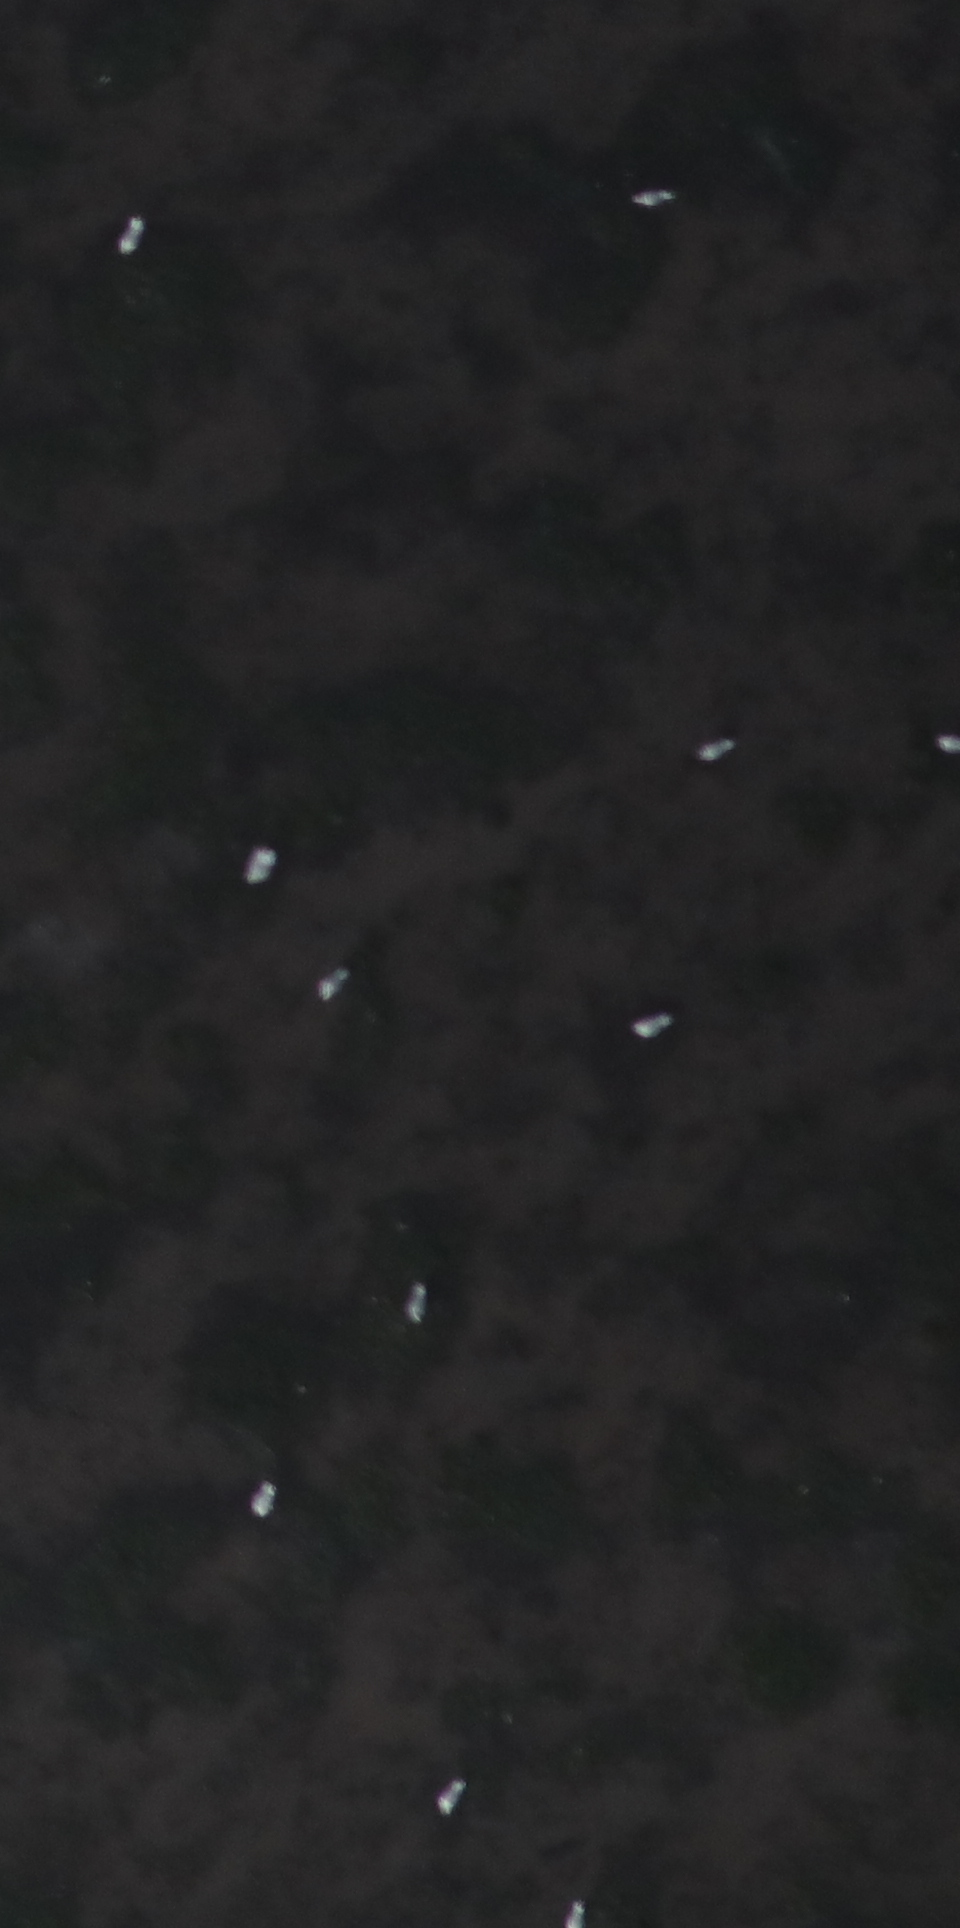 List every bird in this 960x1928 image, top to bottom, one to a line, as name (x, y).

gull (657, 202)
gull (129, 234)
gull (714, 748)
gull (260, 866)
gull (326, 988)
gull (653, 1025)
gull (420, 1310)
gull (261, 1500)
gull (452, 1801)
gull (575, 1909)